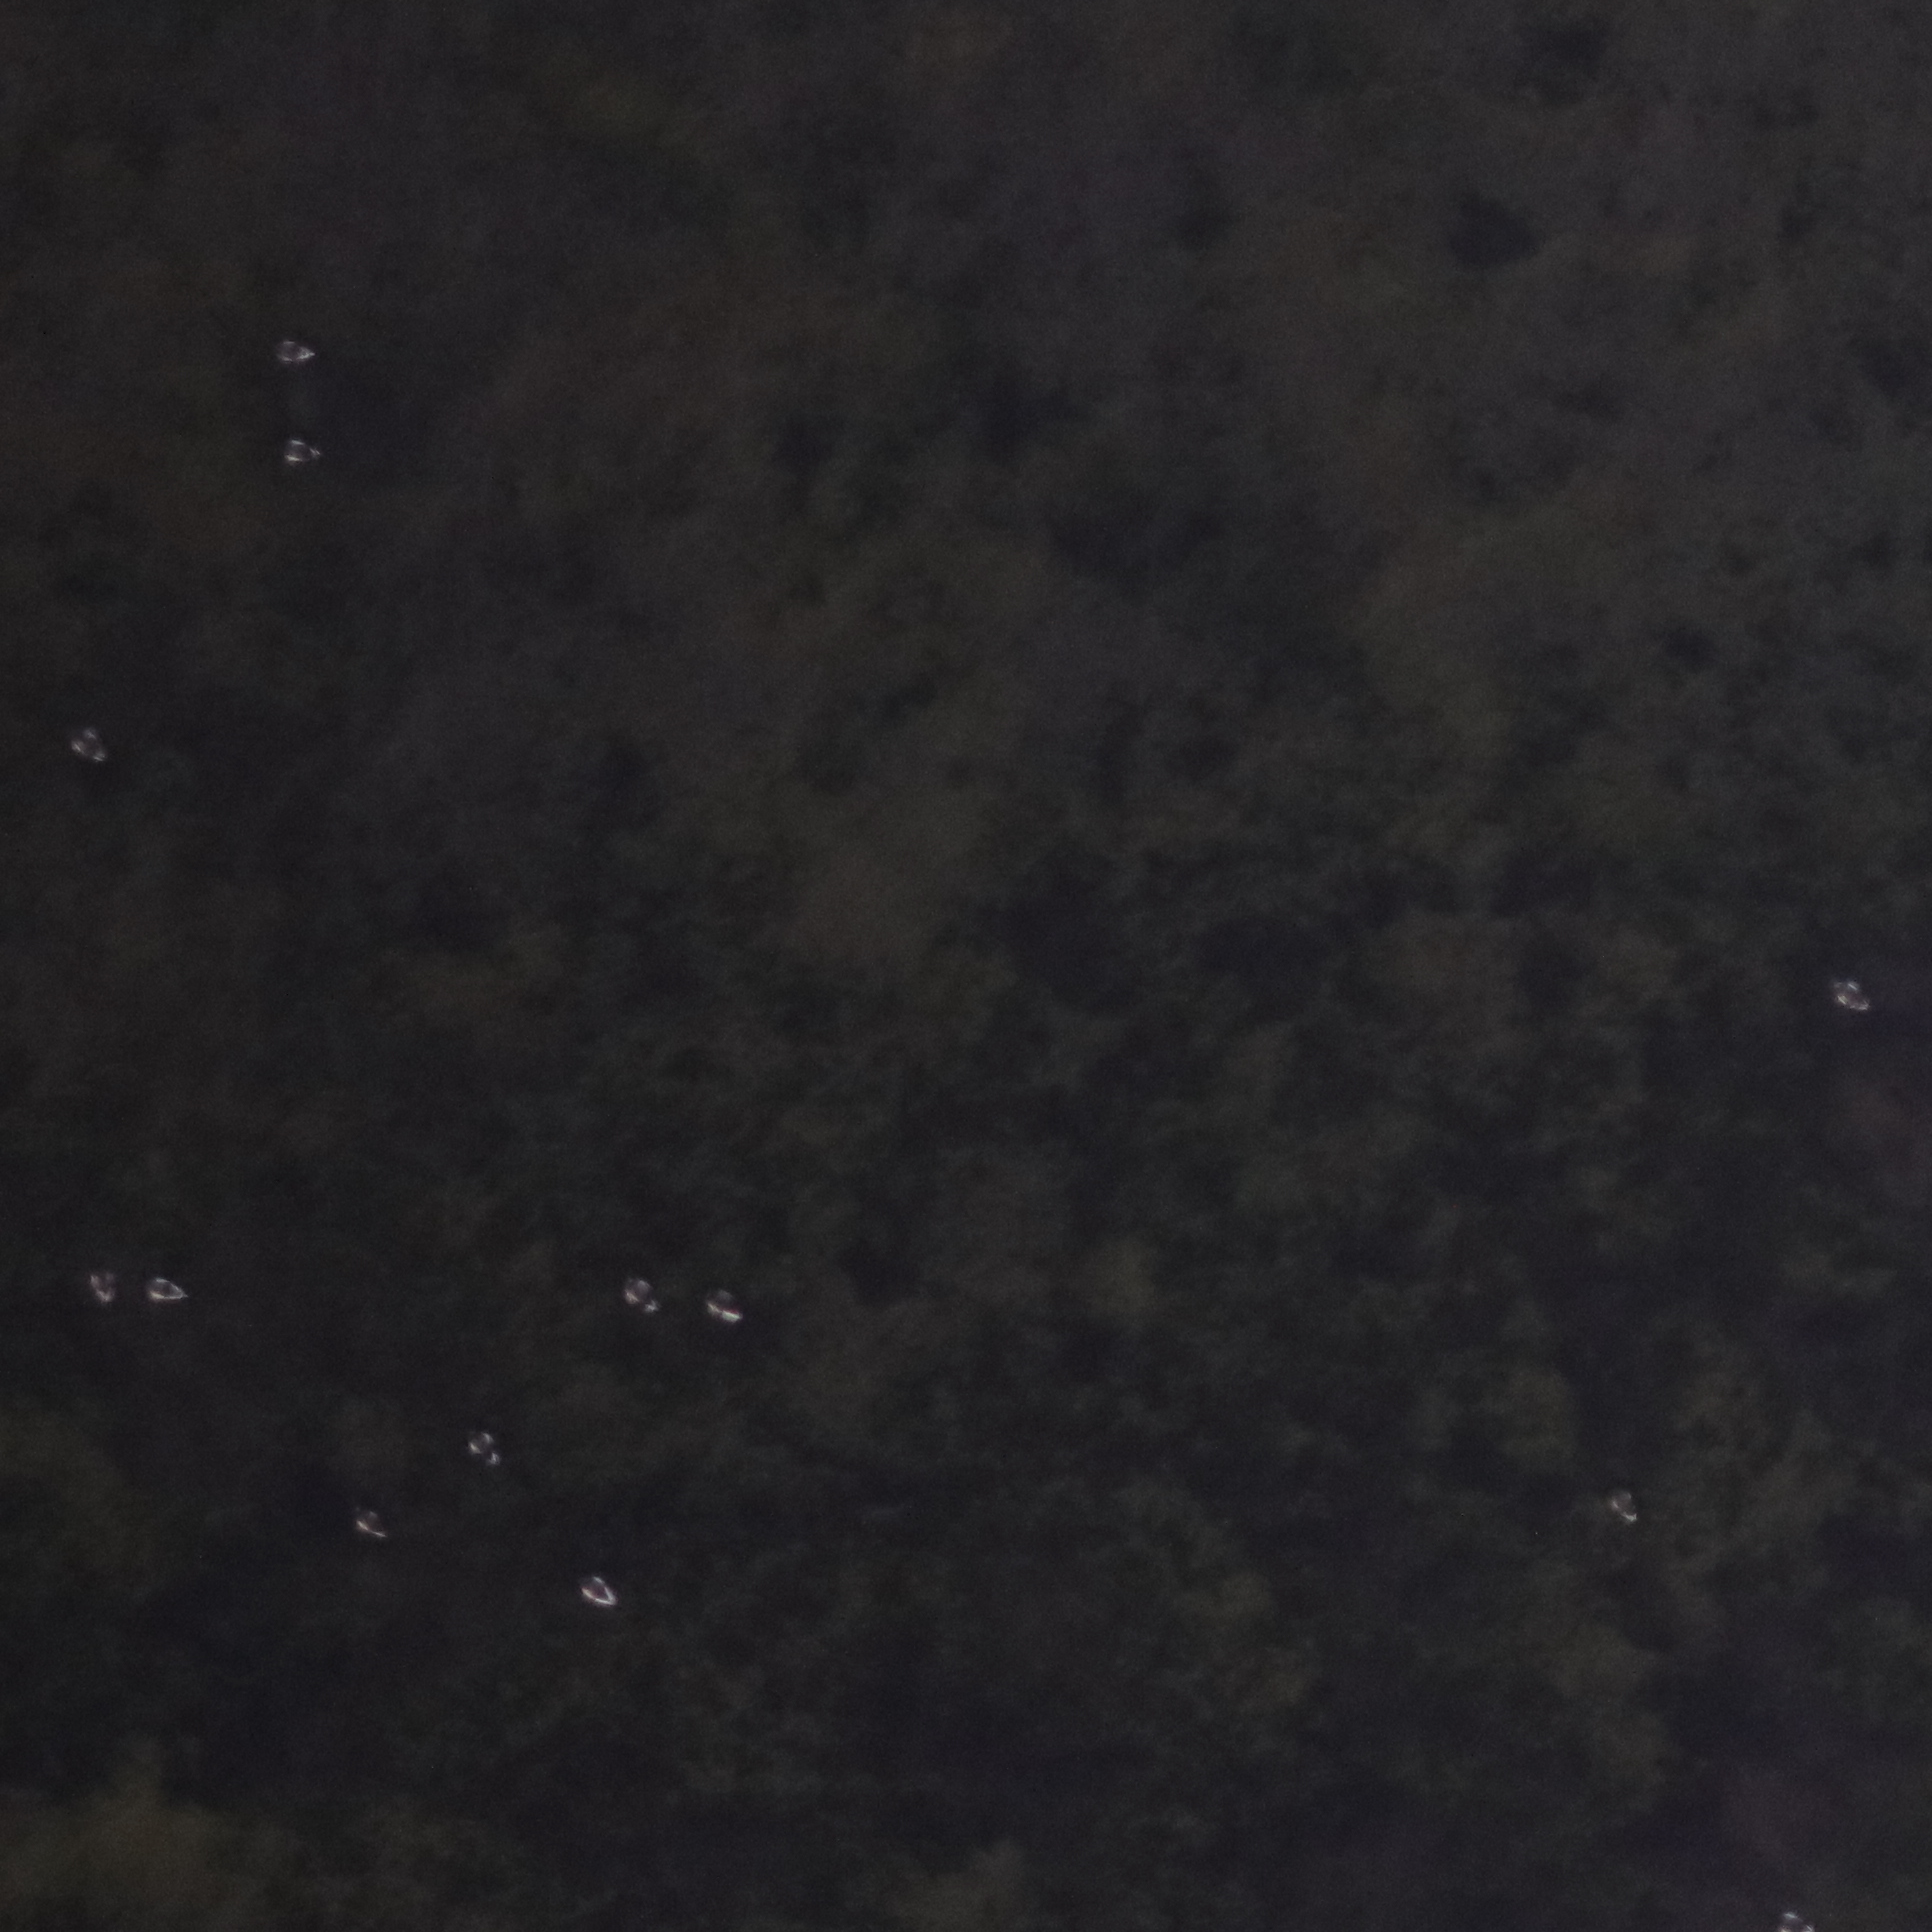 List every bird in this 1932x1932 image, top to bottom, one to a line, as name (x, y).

brant (293, 352)
brant (300, 452)
brant (89, 745)
brant (1850, 998)
brant (102, 1285)
brant (164, 1289)
brant (640, 1292)
brant (723, 1305)
brant (483, 1445)
brant (1622, 1504)
brant (369, 1522)
brant (597, 1589)
brant (1792, 1927)